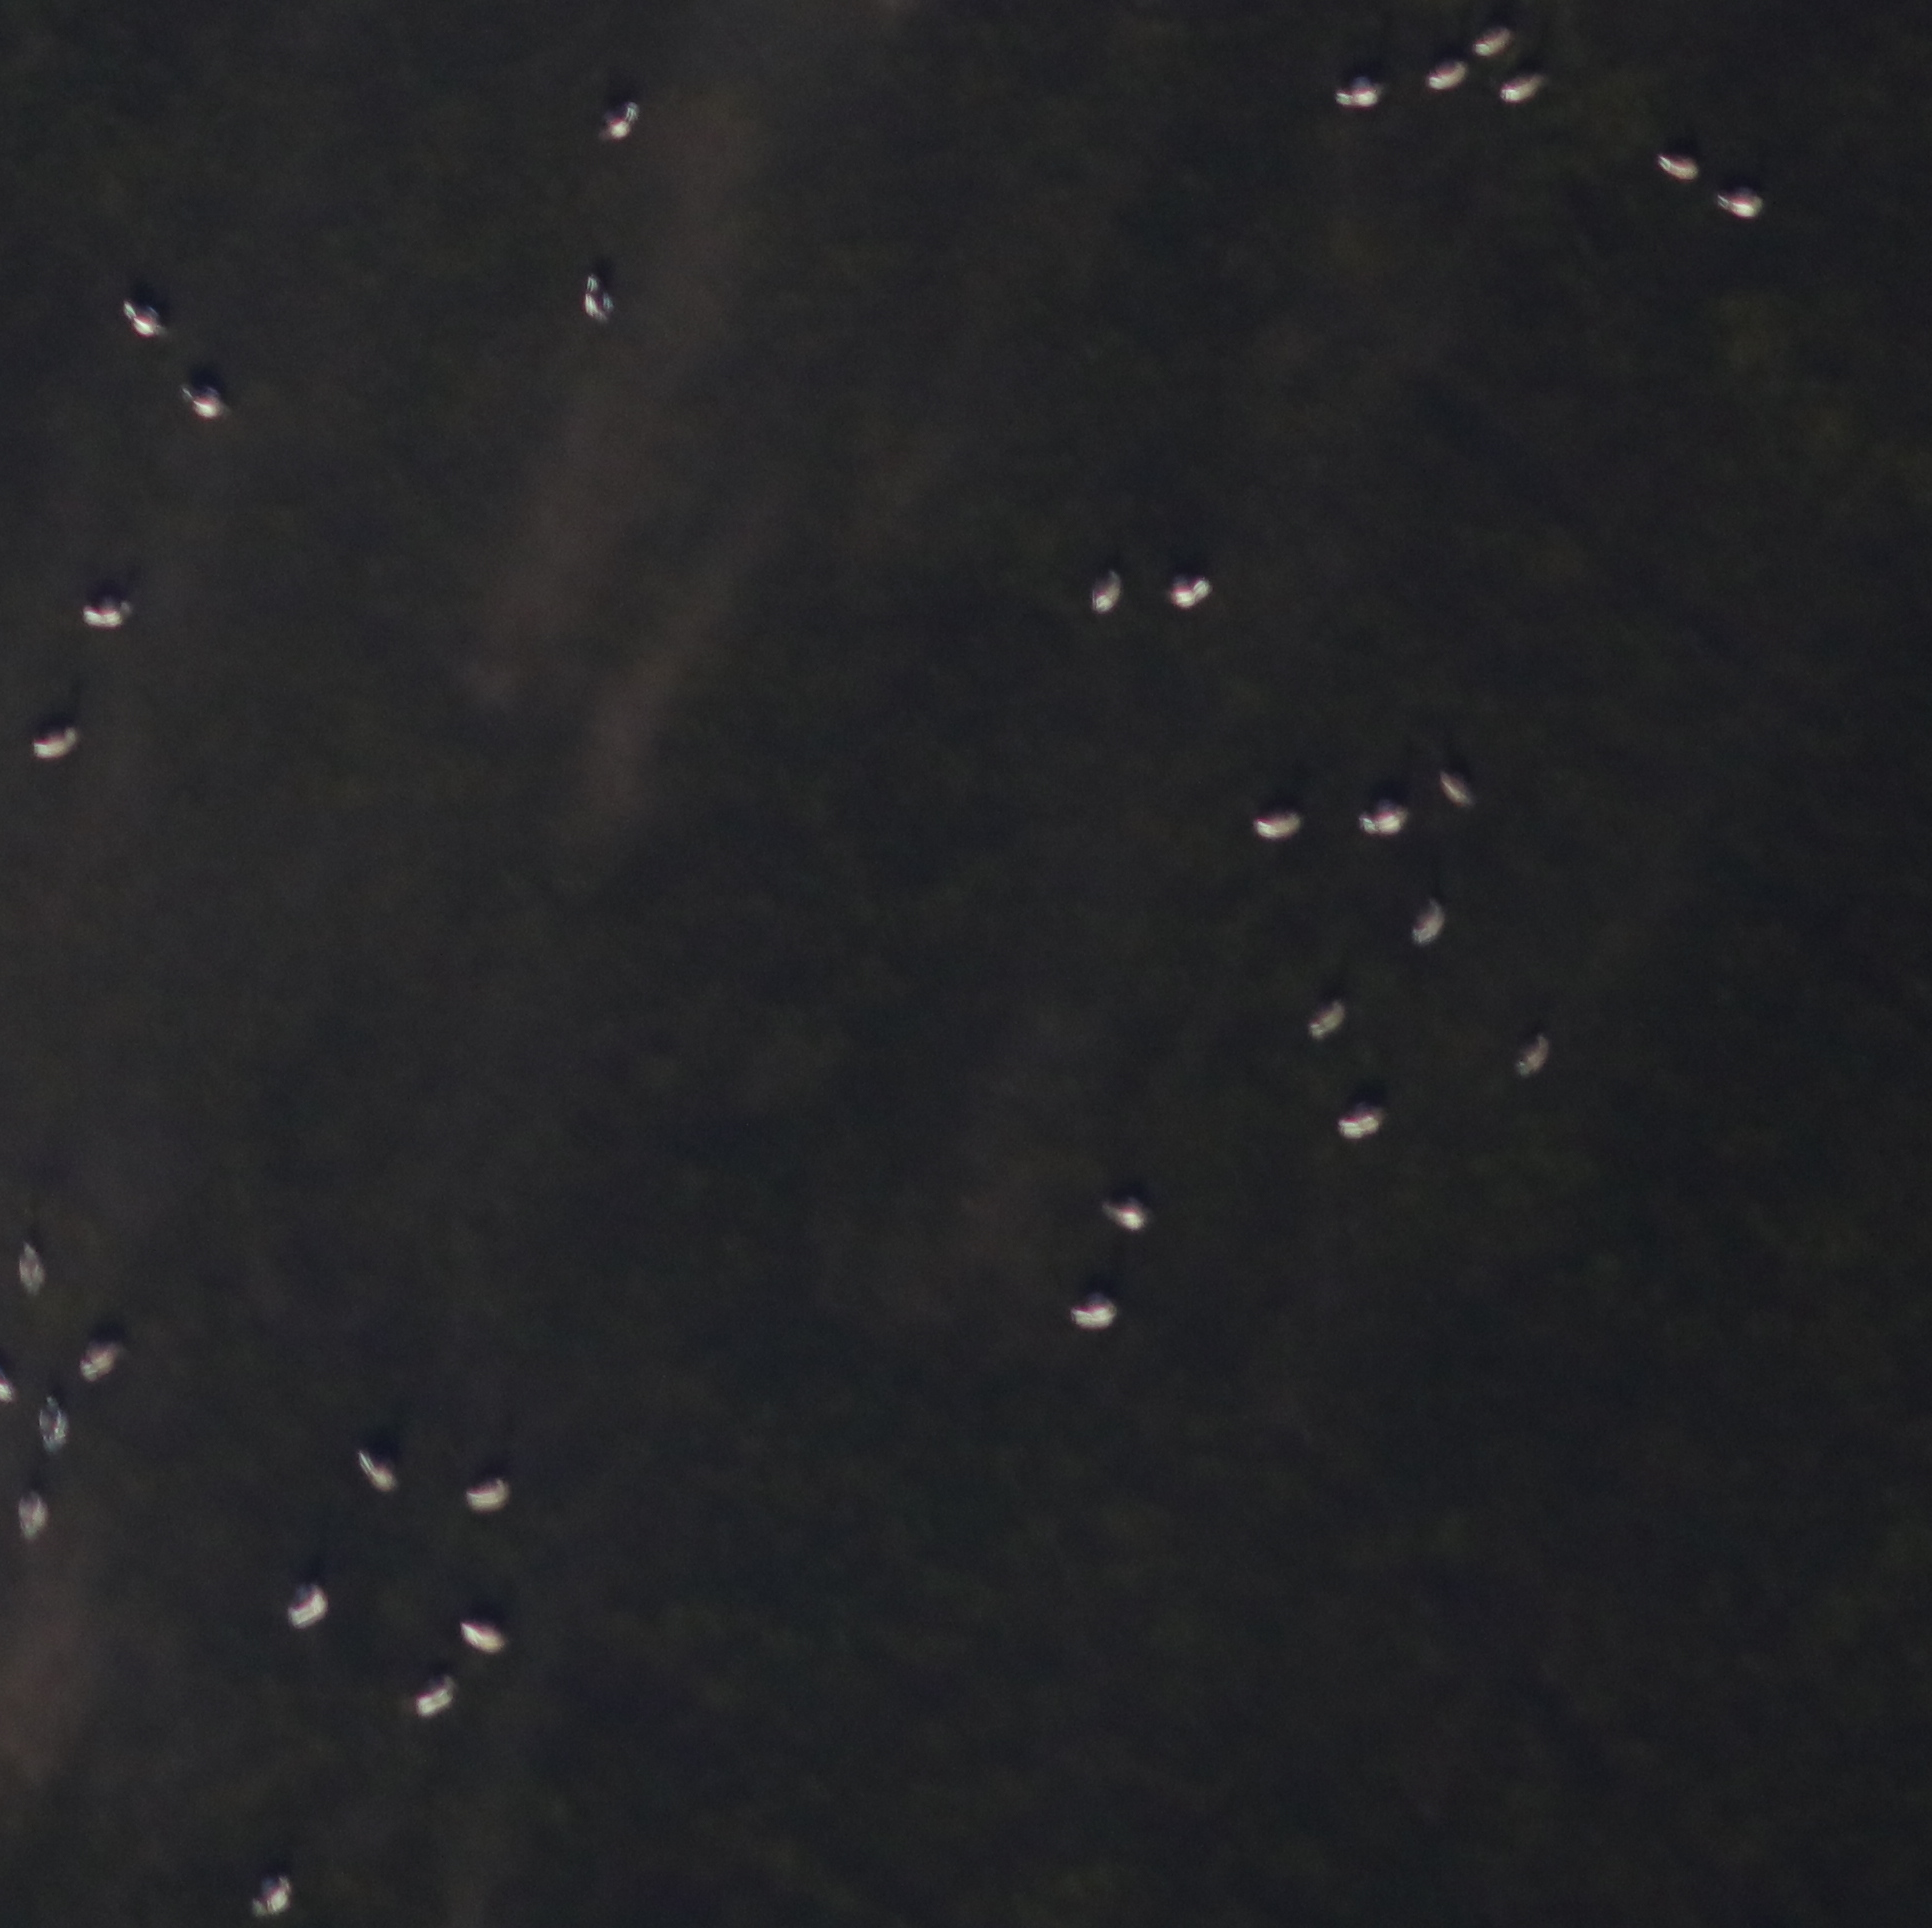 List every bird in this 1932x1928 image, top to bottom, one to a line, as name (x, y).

brant (1500, 35)
brant (1441, 73)
brant (1355, 93)
brant (1521, 95)
brant (629, 123)
brant (1675, 169)
brant (1751, 201)
brant (593, 307)
brant (149, 318)
brant (208, 400)
brant (1107, 592)
brant (1199, 598)
brant (111, 610)
brant (53, 747)
brant (1456, 789)
brant (1384, 818)
brant (1282, 823)
brant (1427, 924)
brant (1334, 1019)
brant (1534, 1059)
brant (1356, 1129)
brant (1133, 1209)
brant (39, 1277)
brant (1089, 1318)
brant (105, 1357)
brant (44, 1420)
brant (374, 1466)
brant (485, 1497)
brant (34, 1513)
brant (314, 1602)
brant (482, 1632)
brant (427, 1695)
brant (273, 1894)